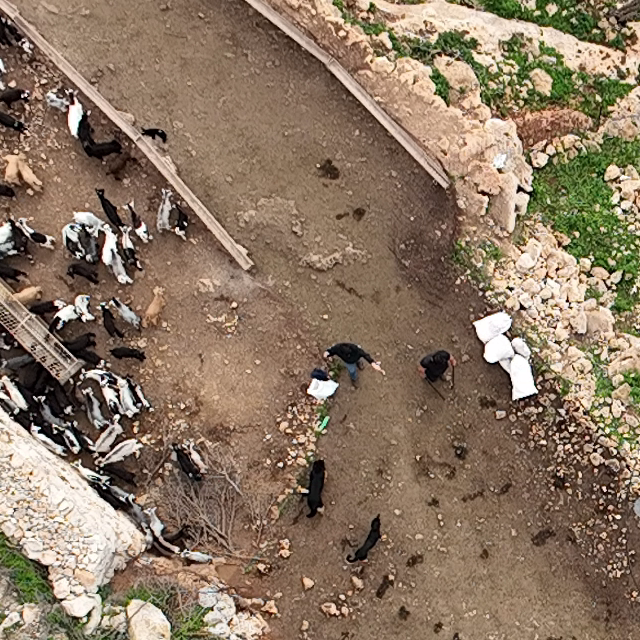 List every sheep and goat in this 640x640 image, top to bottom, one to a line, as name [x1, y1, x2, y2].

goat [0, 1, 10, 44]
goat [8, 24, 31, 54]
goat [0, 46, 6, 91]
goat [64, 87, 83, 138]
goat [0, 88, 29, 109]
goat [0, 109, 27, 135]
goat [79, 110, 92, 143]
goat [140, 125, 168, 143]
goat [82, 139, 122, 164]
goat [2, 154, 20, 185]
goat [19, 161, 42, 191]
goat [0, 177, 16, 197]
goat [95, 186, 125, 229]
goat [72, 211, 103, 237]
goat [16, 217, 55, 250]
goat [7, 218, 34, 265]
goat [0, 222, 11, 258]
goat [61, 223, 85, 258]
goat [103, 224, 134, 283]
goat [79, 225, 99, 262]
goat [119, 226, 142, 270]
goat [0, 242, 13, 260]
goat [0, 256, 27, 282]
goat [66, 263, 99, 284]
goat [8, 286, 42, 304]
goat [142, 286, 165, 328]
goat [74, 295, 95, 321]
goat [108, 297, 141, 328]
goat [29, 299, 66, 315]
goat [96, 302, 125, 339]
goat [44, 305, 77, 342]
goat [0, 331, 18, 351]
goat [54, 333, 95, 352]
goat [0, 344, 37, 376]
goat [110, 347, 146, 361]
goat [64, 351, 112, 370]
goat [23, 355, 47, 386]
goat [33, 363, 56, 393]
goat [79, 368, 119, 385]
goat [0, 376, 29, 410]
goat [117, 377, 139, 415]
goat [67, 378, 86, 411]
goat [127, 378, 153, 411]
goat [10, 379, 40, 409]
goat [101, 383, 124, 416]
goat [55, 384, 74, 415]
goat [44, 385, 65, 418]
goat [81, 386, 107, 427]
goat [0, 389, 19, 414]
goat [32, 395, 66, 428]
goat [9, 412, 31, 432]
goat [94, 414, 123, 453]
goat [66, 421, 96, 453]
goat [31, 422, 68, 456]
goat [51, 424, 81, 454]
goat [95, 439, 142, 466]
goat [168, 443, 199, 477]
goat [182, 443, 209, 472]
goat [68, 460, 108, 485]
goat [104, 462, 135, 486]
goat [102, 482, 129, 501]
goat [92, 484, 127, 511]
goat [119, 493, 145, 522]
goat [143, 506, 165, 536]
goat [165, 525, 188, 541]
goat [154, 536, 180, 558]
goat [181, 549, 214, 563]